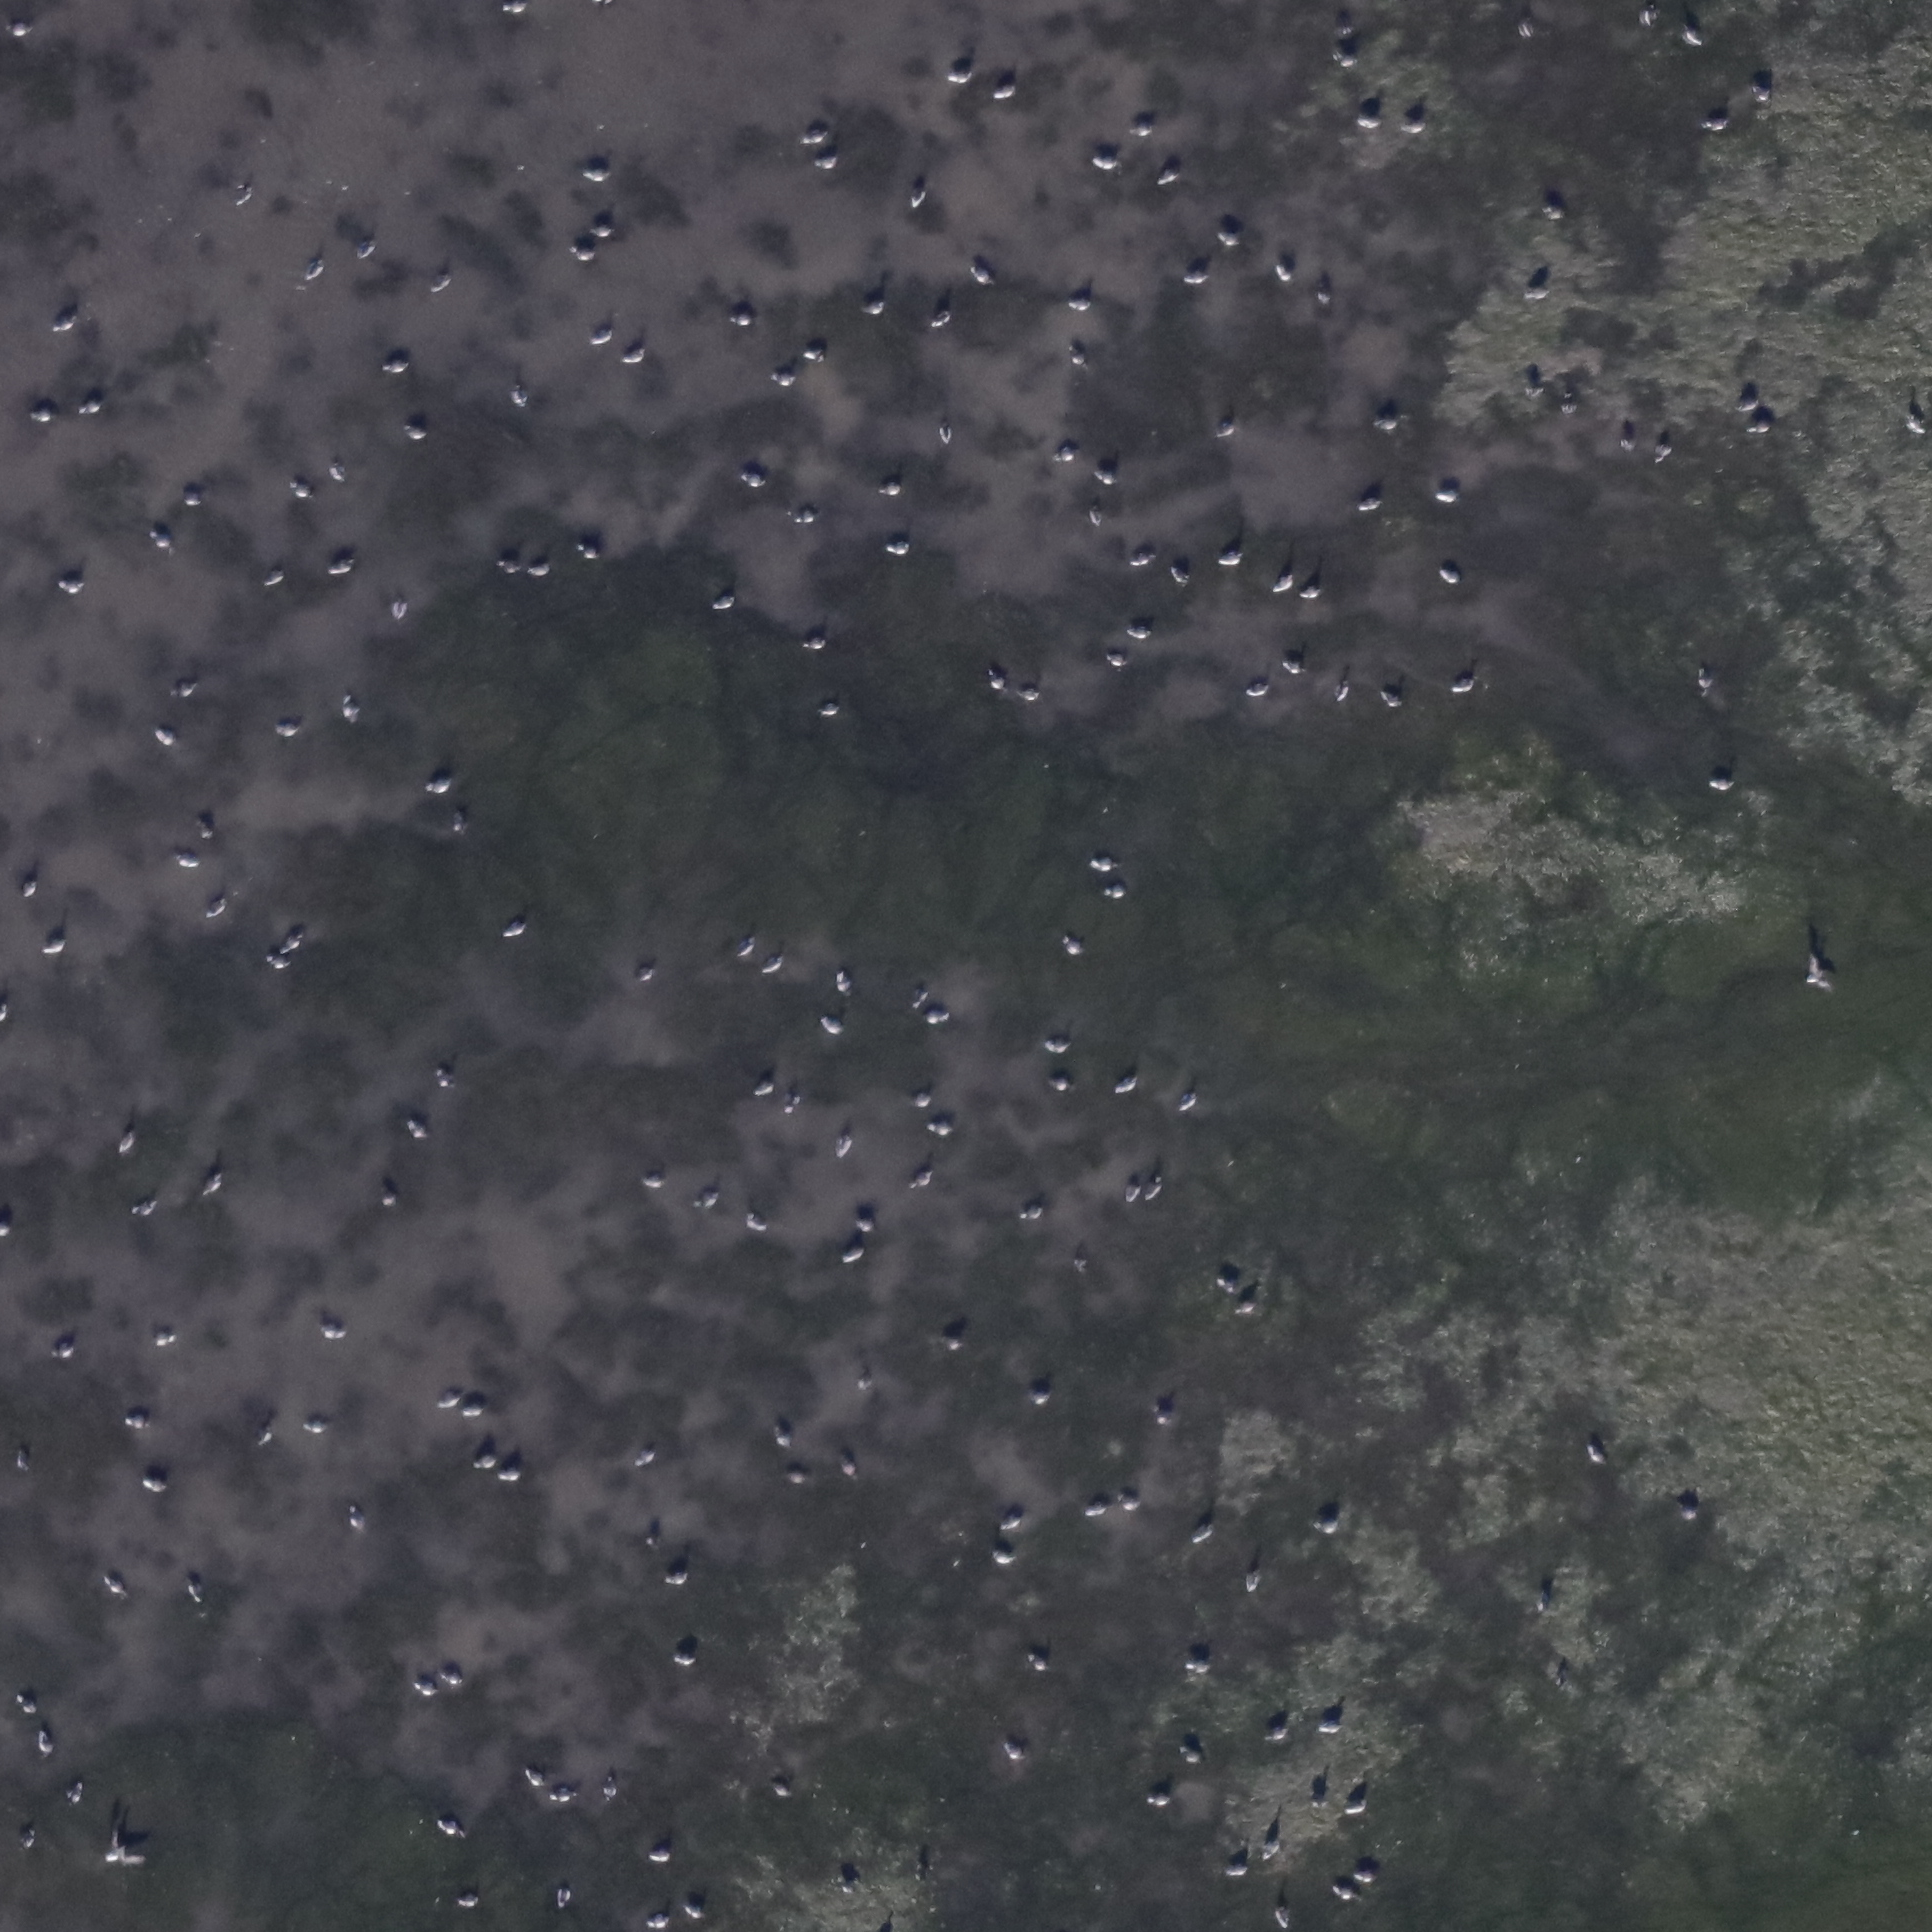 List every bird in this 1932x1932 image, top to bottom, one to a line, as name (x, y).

brant (504, 14)
brant (1650, 24)
brant (1701, 26)
brant (1527, 27)
brant (14, 32)
brant (1354, 37)
brant (1343, 61)
brant (964, 70)
brant (1007, 93)
brant (1762, 93)
brant (1374, 120)
brant (1144, 124)
brant (1413, 125)
brant (1717, 132)
brant (824, 137)
brant (832, 166)
brant (1111, 168)
brant (1180, 170)
brant (597, 174)
brant (251, 197)
brant (920, 212)
brant (608, 219)
brant (1560, 221)
brant (1222, 239)
brant (367, 240)
brant (586, 253)
brant (316, 271)
brant (1294, 272)
brant (986, 278)
brant (1543, 287)
brant (434, 288)
brant (1199, 291)
brant (1334, 292)
brant (1086, 304)
brant (876, 315)
brant (745, 317)
brant (939, 318)
brant (63, 328)
brant (597, 337)
brant (1082, 349)
brant (817, 360)
brant (621, 362)
brant (406, 367)
brant (1533, 378)
brant (785, 379)
brant (521, 396)
brant (1752, 399)
brant (97, 401)
brant (1568, 412)
brant (50, 419)
brant (1923, 426)
brant (1386, 427)
brant (1229, 428)
brant (954, 429)
brant (431, 435)
brant (1764, 437)
brant (1633, 439)
brant (1060, 451)
brant (1675, 461)
brant (342, 468)
brant (1110, 475)
brant (749, 481)
brant (1456, 490)
brant (895, 497)
brant (193, 500)
brant (313, 500)
brant (1372, 505)
brant (1095, 514)
brant (796, 525)
brant (161, 544)
brant (602, 550)
brant (901, 551)
brant (508, 552)
brant (1234, 552)
brant (1145, 555)
brant (346, 557)
brant (545, 564)
brant (1193, 573)
brant (1450, 577)
brant (1289, 578)
brant (76, 581)
brant (278, 581)
brant (1321, 601)
brant (733, 605)
brant (402, 606)
brant (1152, 621)
brant (823, 641)
brant (1121, 656)
brant (1299, 666)
brant (1001, 674)
brant (1468, 677)
brant (1708, 679)
brant (1260, 684)
brant (196, 687)
brant (1043, 690)
brant (1345, 692)
brant (1397, 696)
brant (831, 709)
brant (348, 713)
brant (175, 728)
brant (288, 736)
brant (1720, 784)
brant (440, 787)
brant (464, 814)
brant (206, 826)
brant (187, 859)
brant (1110, 866)
brant (35, 890)
brant (1123, 897)
brant (218, 916)
brant (523, 929)
brant (298, 936)
brant (749, 942)
brant (50, 952)
brant (1080, 954)
brant (280, 963)
brant (778, 965)
brant (1812, 970)
brant (640, 978)
brant (838, 983)
brant (923, 993)
brant (945, 1014)
brant (830, 1029)
brant (1060, 1034)
brant (440, 1076)
brant (1066, 1076)
brant (762, 1081)
brant (1135, 1082)
brant (927, 1104)
brant (1199, 1104)
brant (782, 1108)
brant (948, 1125)
brant (425, 1129)
brant (130, 1137)
brant (832, 1145)
brant (652, 1179)
brant (925, 1183)
brant (216, 1184)
brant (1131, 1192)
brant (708, 1194)
brant (1161, 1195)
brant (381, 1207)
brant (146, 1208)
brant (1038, 1218)
brant (865, 1221)
brant (4, 1222)
brant (755, 1222)
brant (863, 1252)
brant (1095, 1257)
brant (1229, 1274)
brant (1250, 1308)
brant (337, 1329)
brant (162, 1338)
brant (954, 1345)
brant (61, 1355)
brant (862, 1382)
brant (1039, 1392)
brant (448, 1401)
brant (478, 1408)
brant (141, 1414)
brant (1163, 1419)
brant (319, 1424)
brant (782, 1439)
brant (1592, 1447)
brant (271, 1449)
brant (22, 1459)
brant (843, 1459)
brant (475, 1462)
brant (518, 1468)
brant (654, 1469)
brant (150, 1479)
brant (789, 1479)
brant (1133, 1501)
brant (1691, 1506)
brant (1091, 1513)
brant (1026, 1514)
brant (1334, 1523)
brant (357, 1525)
brant (1209, 1536)
brant (652, 1540)
brant (1015, 1552)
brant (126, 1579)
brant (681, 1580)
brant (1256, 1589)
brant (201, 1595)
brant (1544, 1601)
brant (685, 1663)
brant (1203, 1664)
brant (1040, 1668)
brant (459, 1674)
brant (1562, 1678)
brant (433, 1681)
brant (26, 1715)
brant (1330, 1729)
brant (1271, 1731)
brant (42, 1752)
brant (1019, 1752)
brant (1197, 1755)
brant (529, 1768)
brant (600, 1788)
brant (784, 1788)
brant (78, 1793)
brant (559, 1793)
brant (1163, 1799)
brant (1320, 1799)
brant (1358, 1809)
brant (447, 1826)
brant (25, 1841)
brant (124, 1848)
brant (1273, 1848)
brant (667, 1857)
brant (1239, 1868)
brant (919, 1873)
brant (1369, 1875)
brant (465, 1889)
brant (851, 1890)
brant (1350, 1896)
brant (556, 1906)
brant (1283, 1911)
brant (692, 1913)
brant (661, 1931)